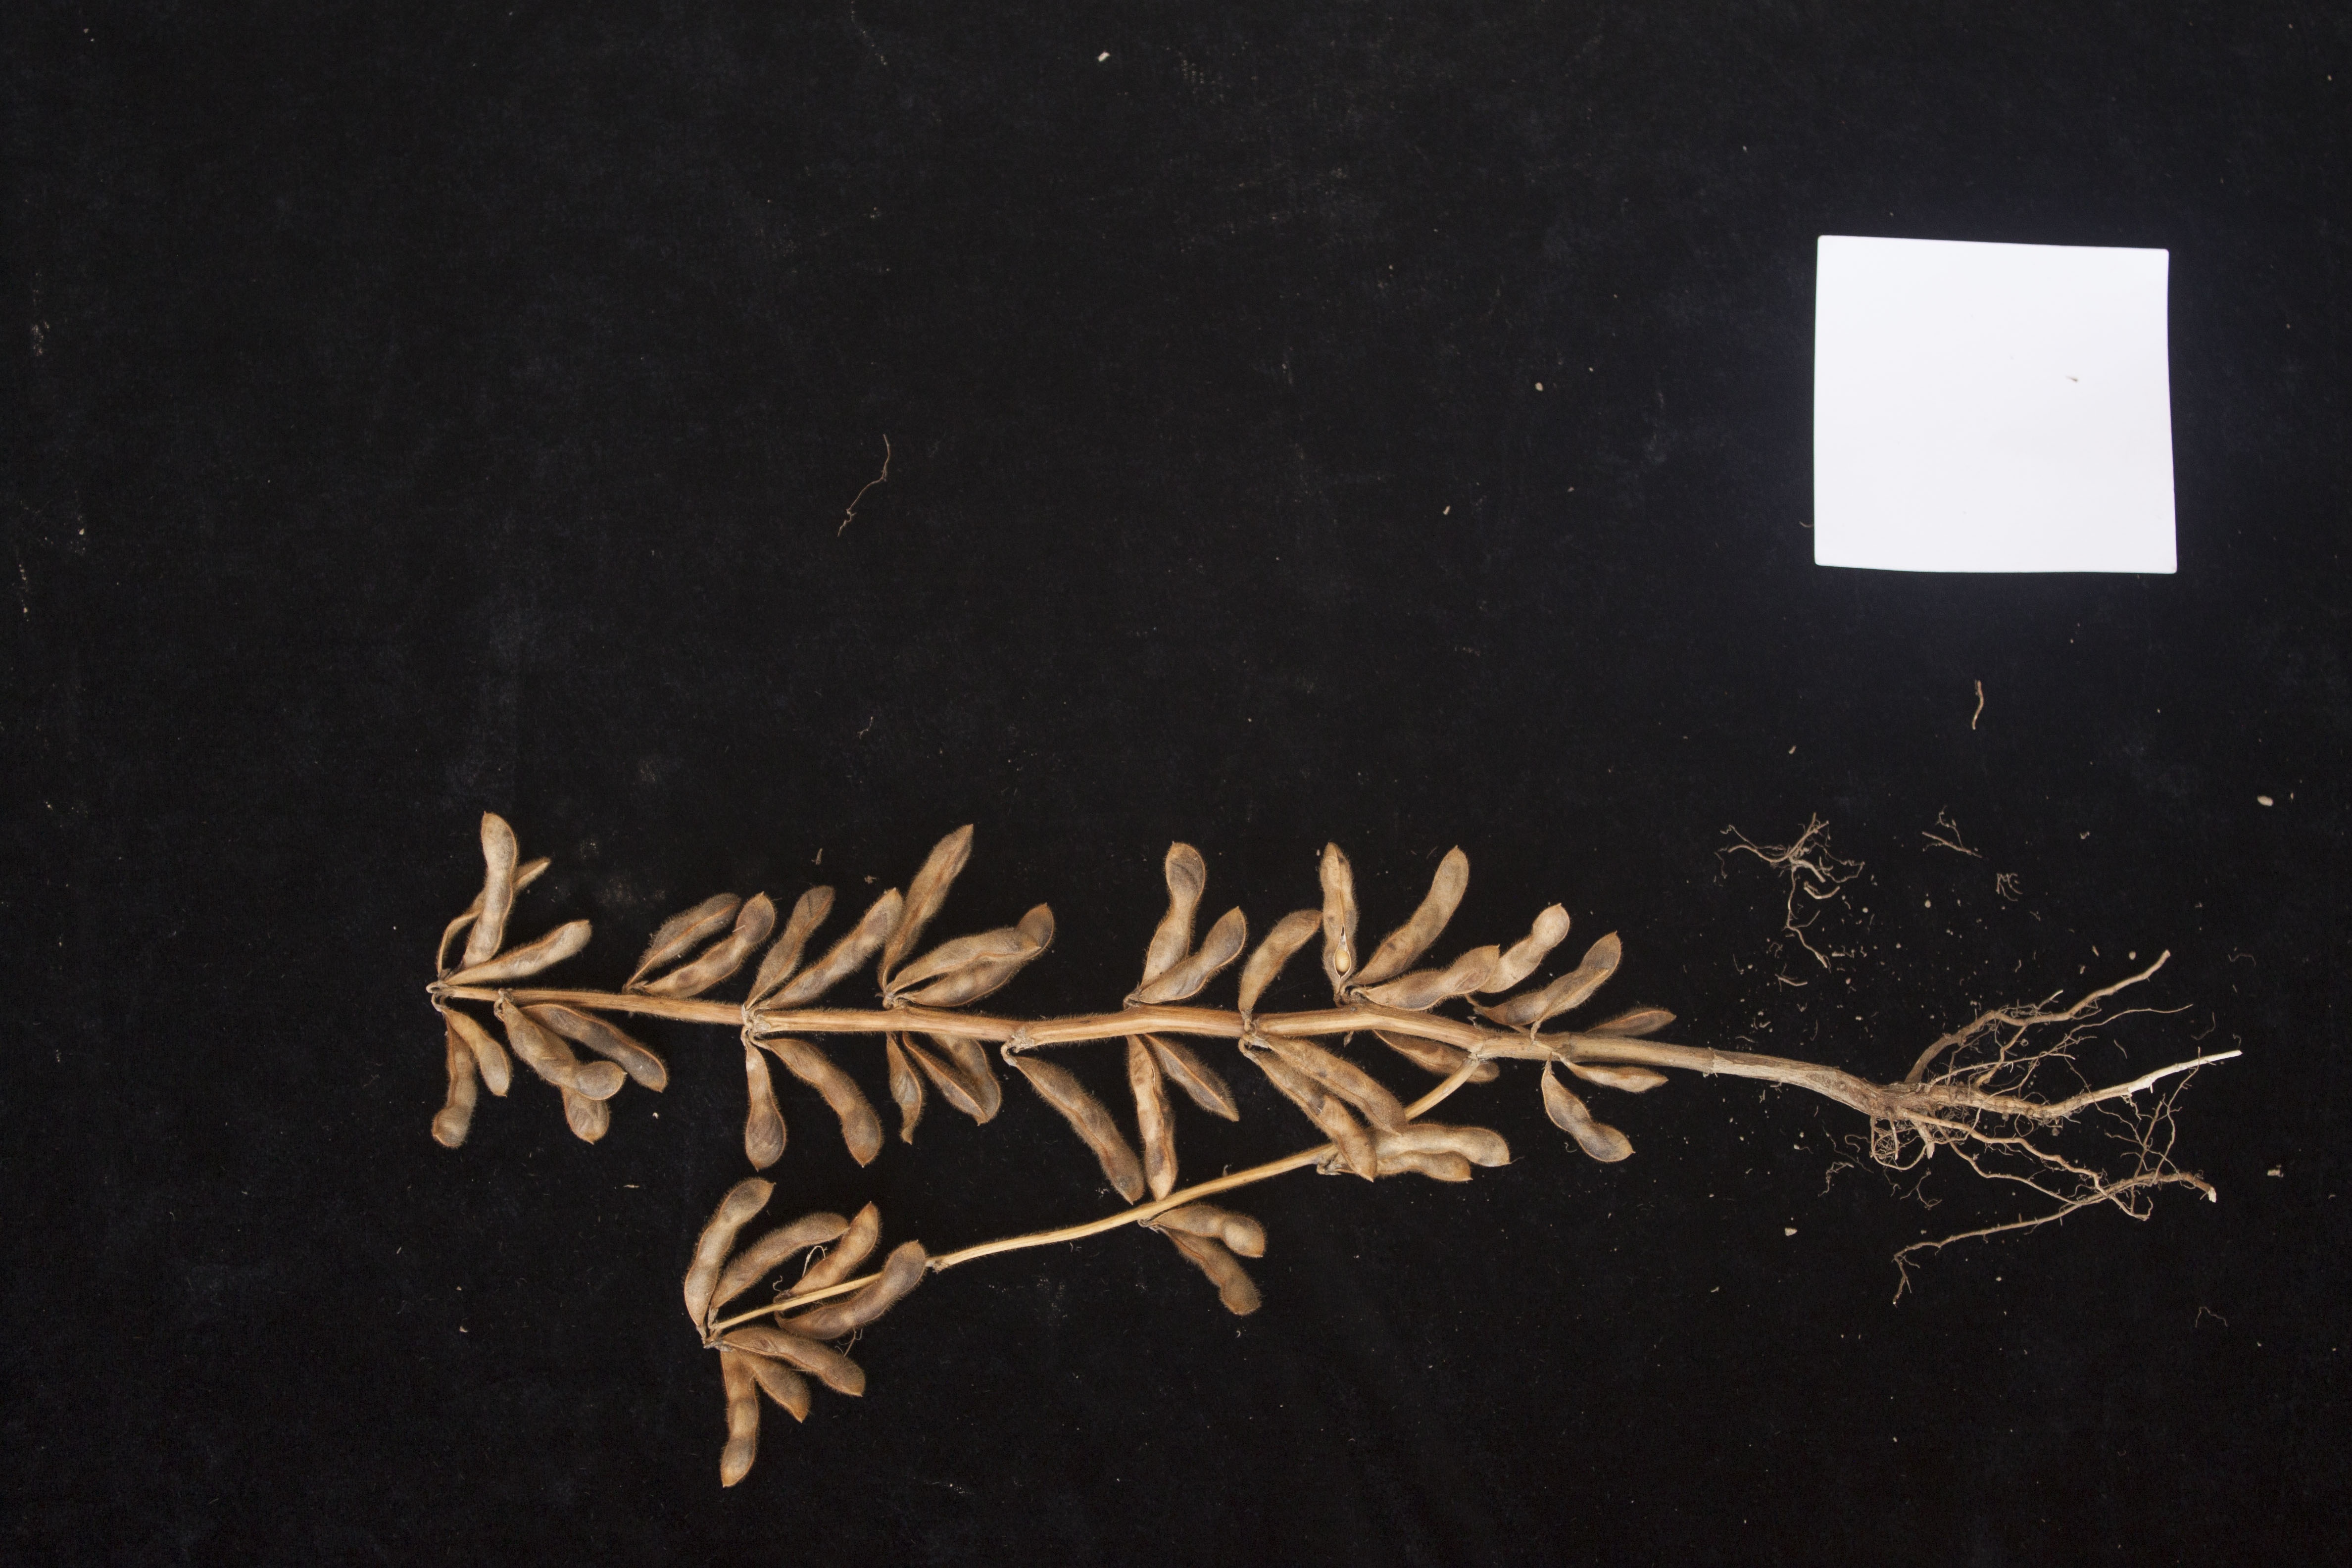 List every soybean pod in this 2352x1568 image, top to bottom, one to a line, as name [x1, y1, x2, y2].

soybean pod [456, 812, 518, 970]
soybean pod [880, 824, 974, 989]
soybean pod [1319, 841, 1358, 991]
soybean pod [1141, 842, 1208, 986]
soybean pod [1344, 845, 1470, 988]
soybean pod [436, 859, 551, 974]
soybean pod [742, 886, 834, 1005]
soybean pod [757, 886, 906, 1011]
soybean pod [625, 893, 744, 988]
soybean pod [640, 894, 776, 999]
soybean pod [1477, 903, 1570, 994]
soybean pod [899, 903, 1056, 1011]
soybean pod [1122, 907, 1247, 1004]
soybean pod [1238, 911, 1323, 1029]
soybean pod [440, 919, 591, 986]
soybean pod [884, 927, 1044, 998]
soybean pod [1473, 931, 1622, 1029]
soybean pod [1356, 944, 1502, 1016]
soybean pod [502, 996, 626, 1101]
soybean pod [524, 1004, 668, 1094]
soybean pod [434, 1005, 511, 1098]
soybean pod [1583, 1007, 1676, 1037]
soybean pod [431, 1028, 477, 1149]
soybean pod [885, 1032, 927, 1146]
soybean pod [1373, 1032, 1500, 1083]
soybean pod [902, 1032, 987, 1117]
soybean pod [1140, 1033, 1240, 1123]
soybean pod [739, 1034, 786, 1172]
soybean pod [1124, 1035, 1177, 1202]
soybean pod [1248, 1035, 1406, 1137]
soybean pod [932, 1037, 1003, 1127]
soybean pod [754, 1038, 883, 1169]
soybean pod [1240, 1049, 1376, 1183]
soybean pod [1554, 1052, 1668, 1093]
soybean pod [1004, 1058, 1145, 1205]
soybean pod [1540, 1061, 1634, 1163]
soybean pod [562, 1089, 610, 1143]
soybean pod [1366, 1124, 1512, 1168]
soybean pod [1377, 1155, 1470, 1184]
soybean pod [682, 1179, 773, 1342]
soybean pod [787, 1202, 881, 1298]
soybean pod [1148, 1202, 1266, 1259]
soybean pod [706, 1213, 850, 1329]
soybean pod [1161, 1231, 1264, 1317]
soybean pod [776, 1239, 926, 1342]
soybean pod [714, 1325, 866, 1399]
soybean pod [726, 1345, 811, 1424]
soybean pod [720, 1348, 759, 1489]